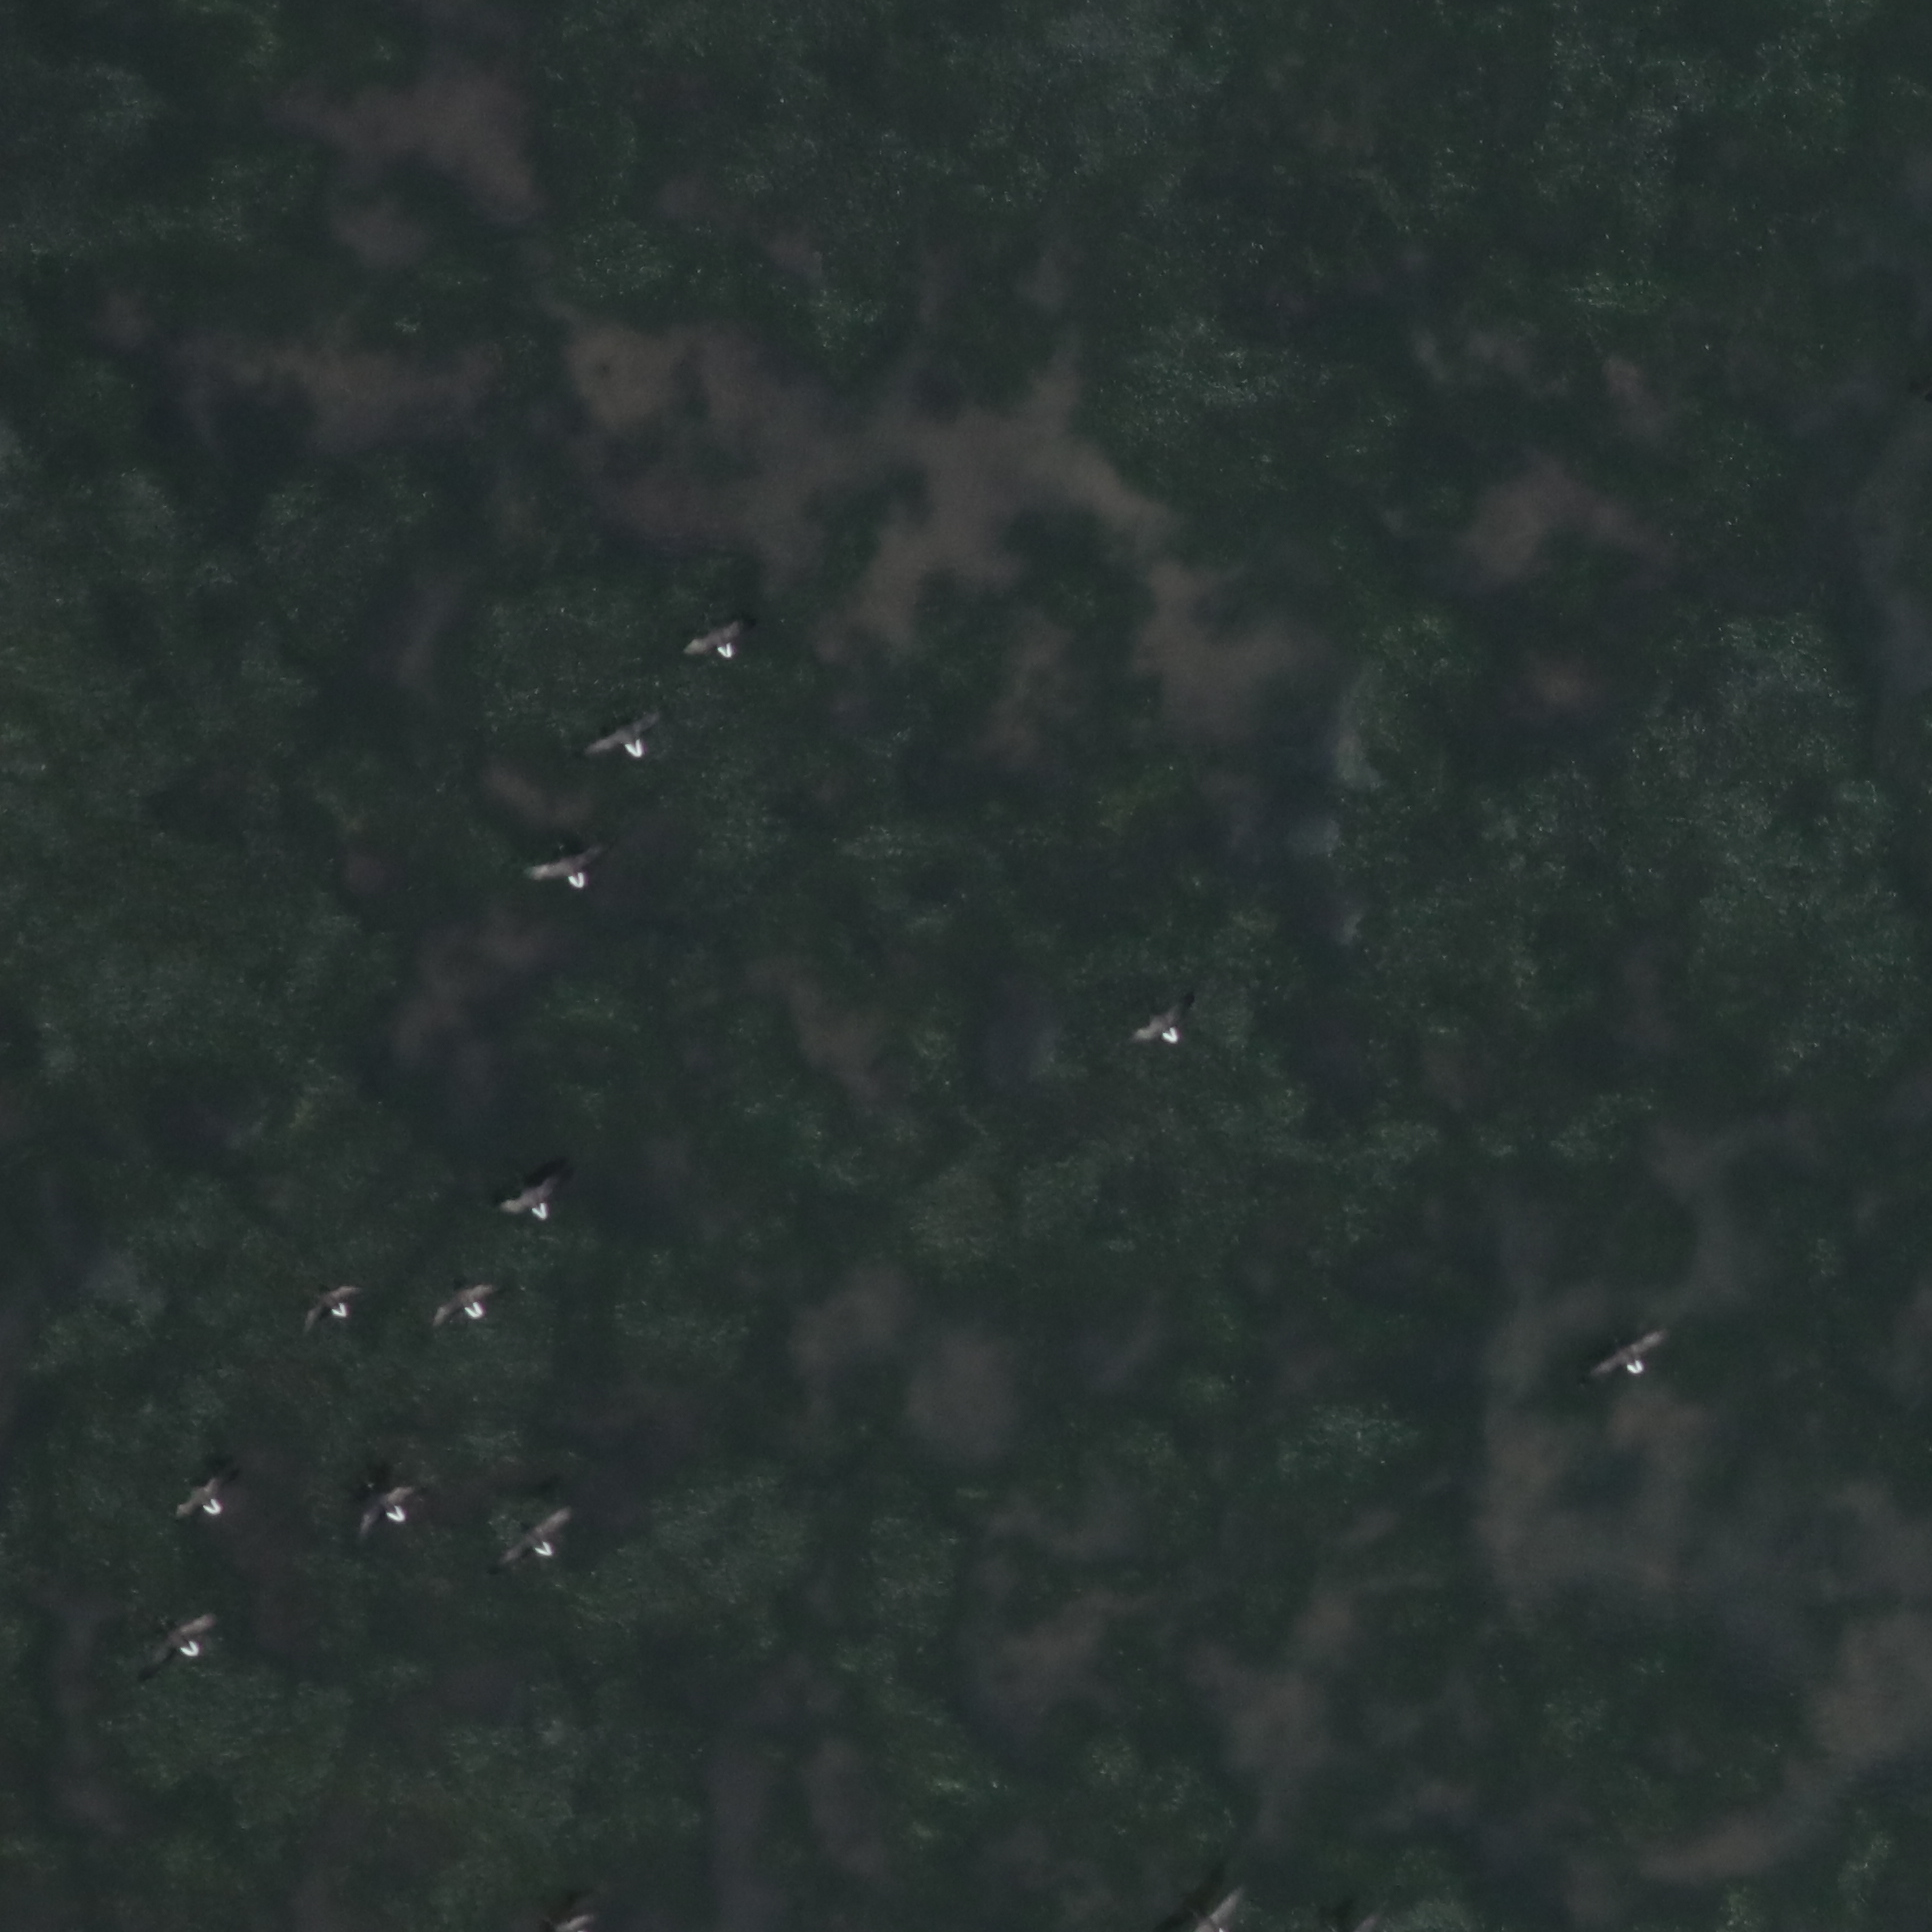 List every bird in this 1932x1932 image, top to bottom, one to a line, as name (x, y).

brant (718, 639)
brant (627, 739)
brant (568, 868)
brant (1159, 1028)
brant (534, 1200)
brant (466, 1300)
brant (336, 1305)
brant (1627, 1358)
brant (198, 1500)
brant (392, 1505)
brant (539, 1535)
brant (178, 1637)
brant (1209, 1925)